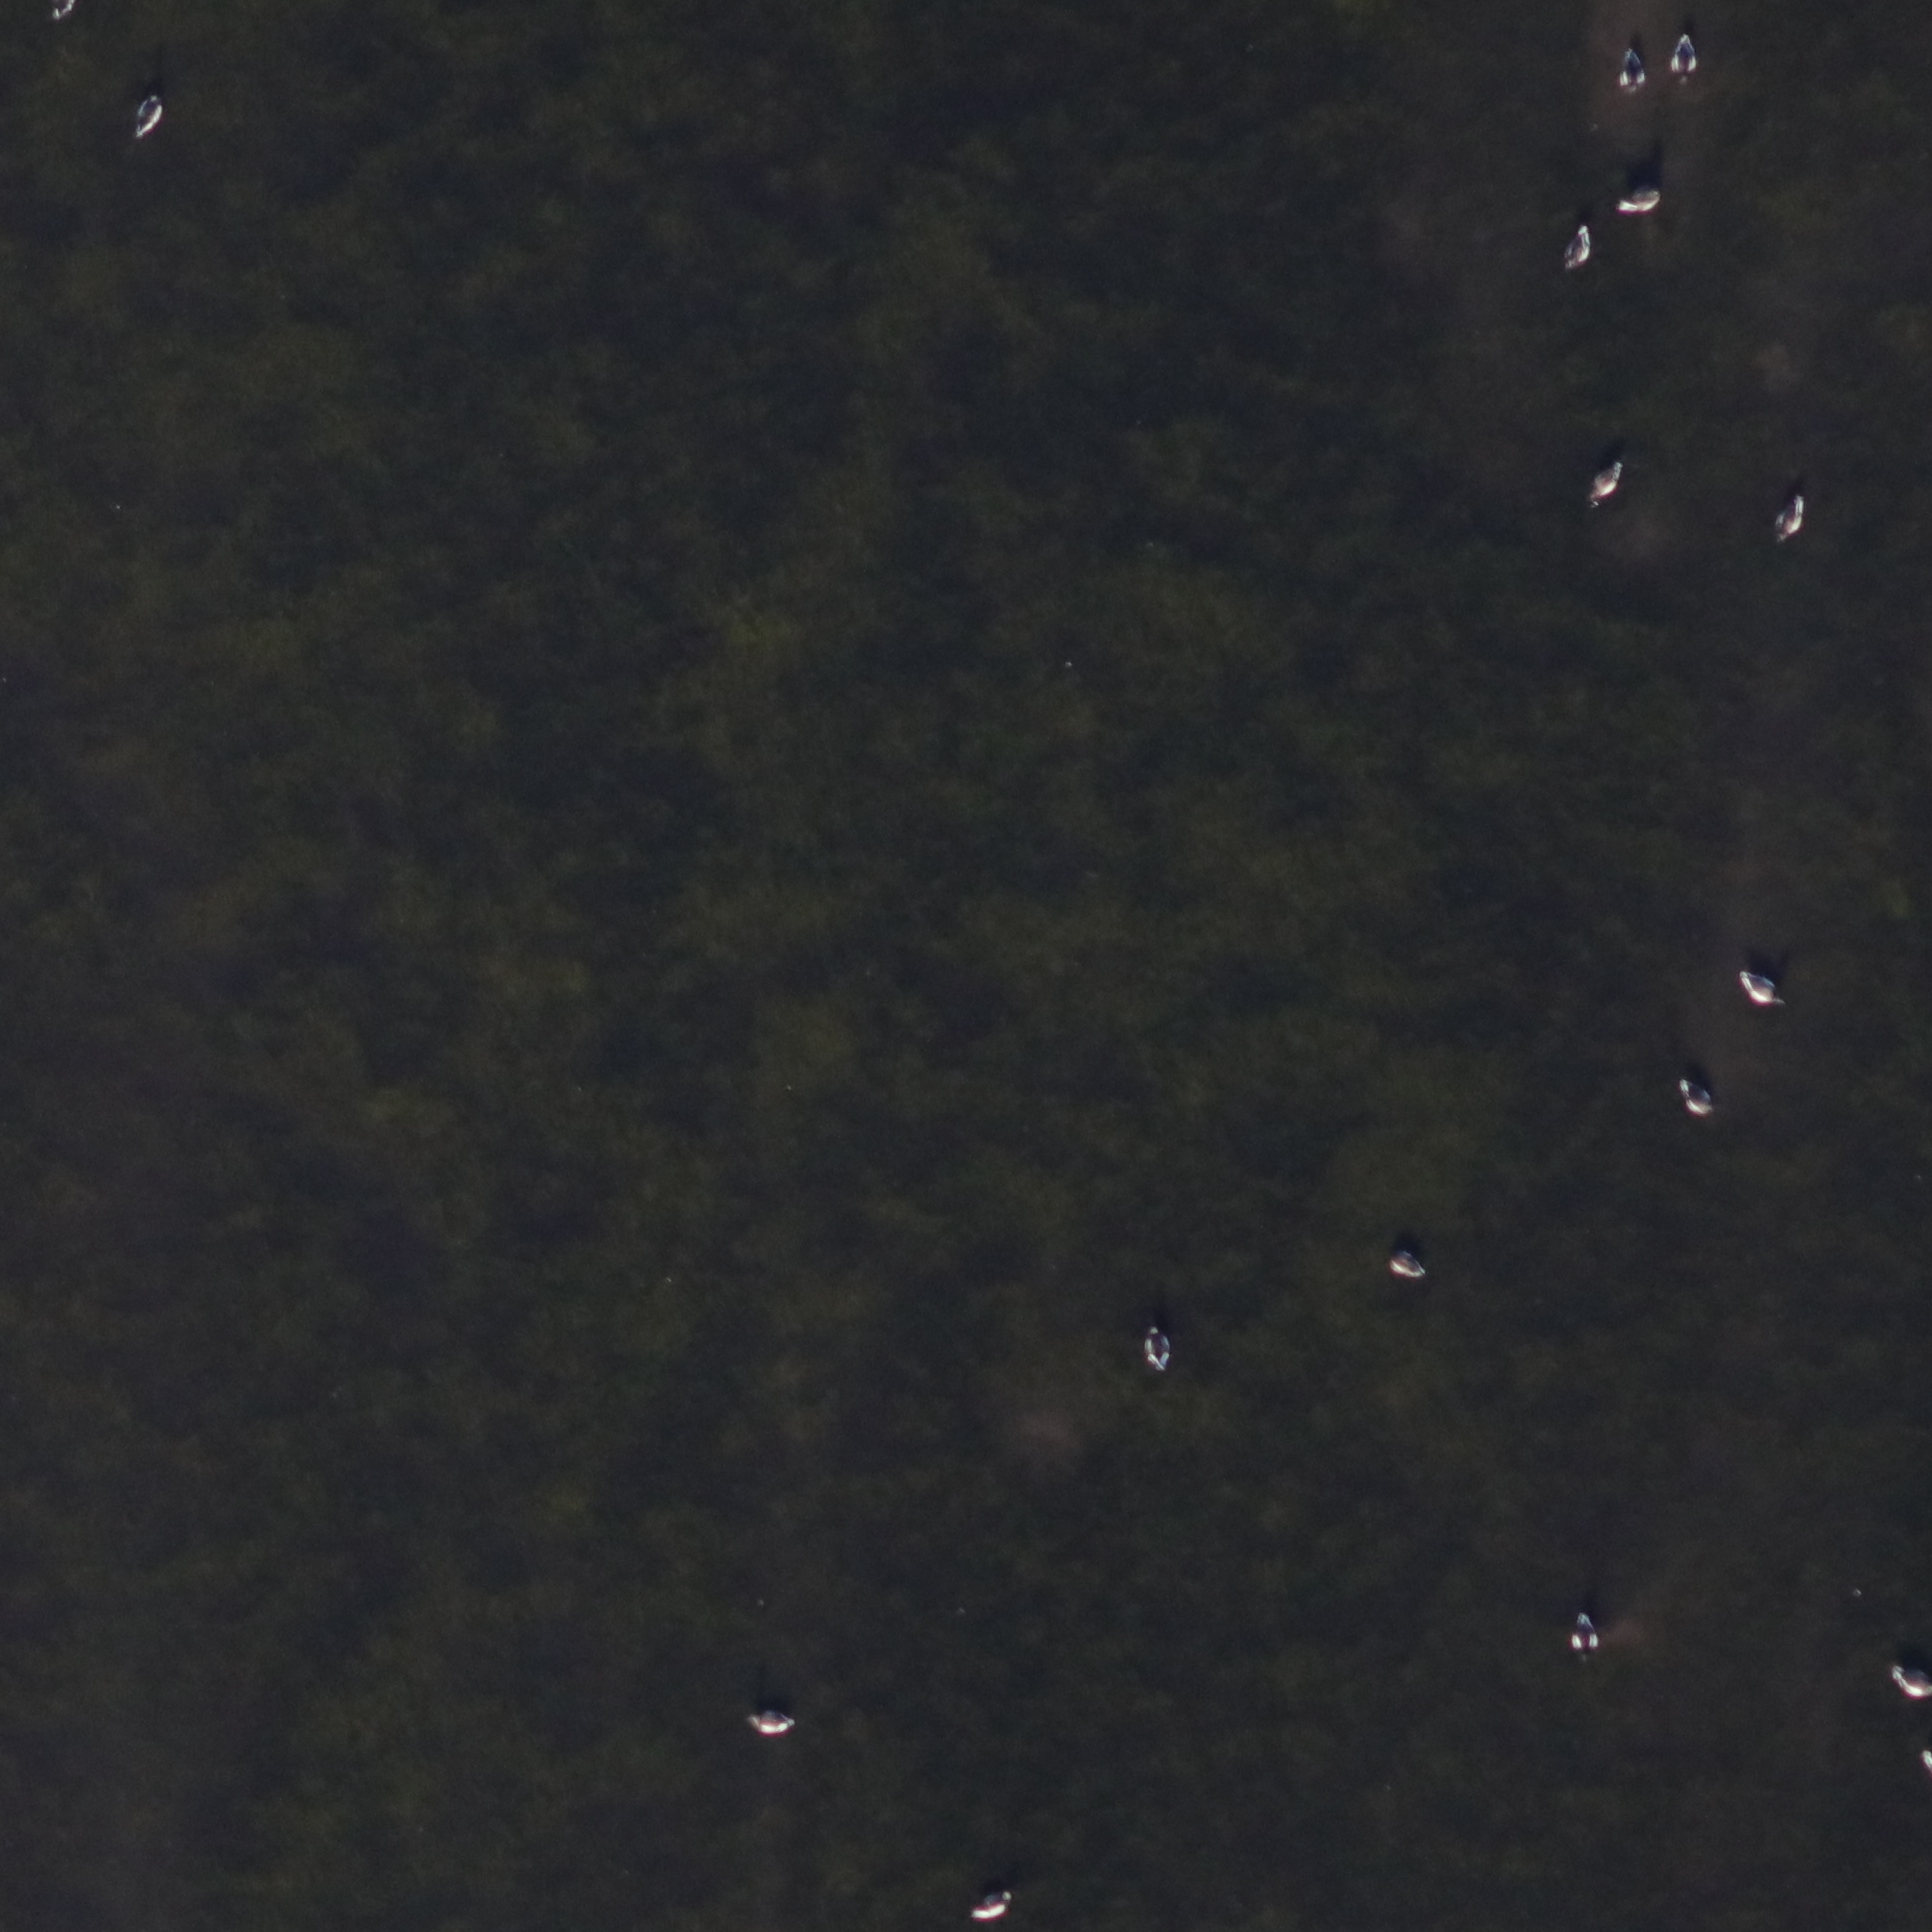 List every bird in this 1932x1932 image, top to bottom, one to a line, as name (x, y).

brant (1687, 51)
brant (1632, 72)
brant (147, 114)
brant (1641, 198)
brant (1578, 253)
brant (1602, 485)
brant (1791, 519)
brant (1762, 987)
brant (1700, 1099)
brant (1406, 1265)
brant (1158, 1347)
brant (1585, 1635)
brant (1914, 1680)
brant (770, 1723)
brant (991, 1905)